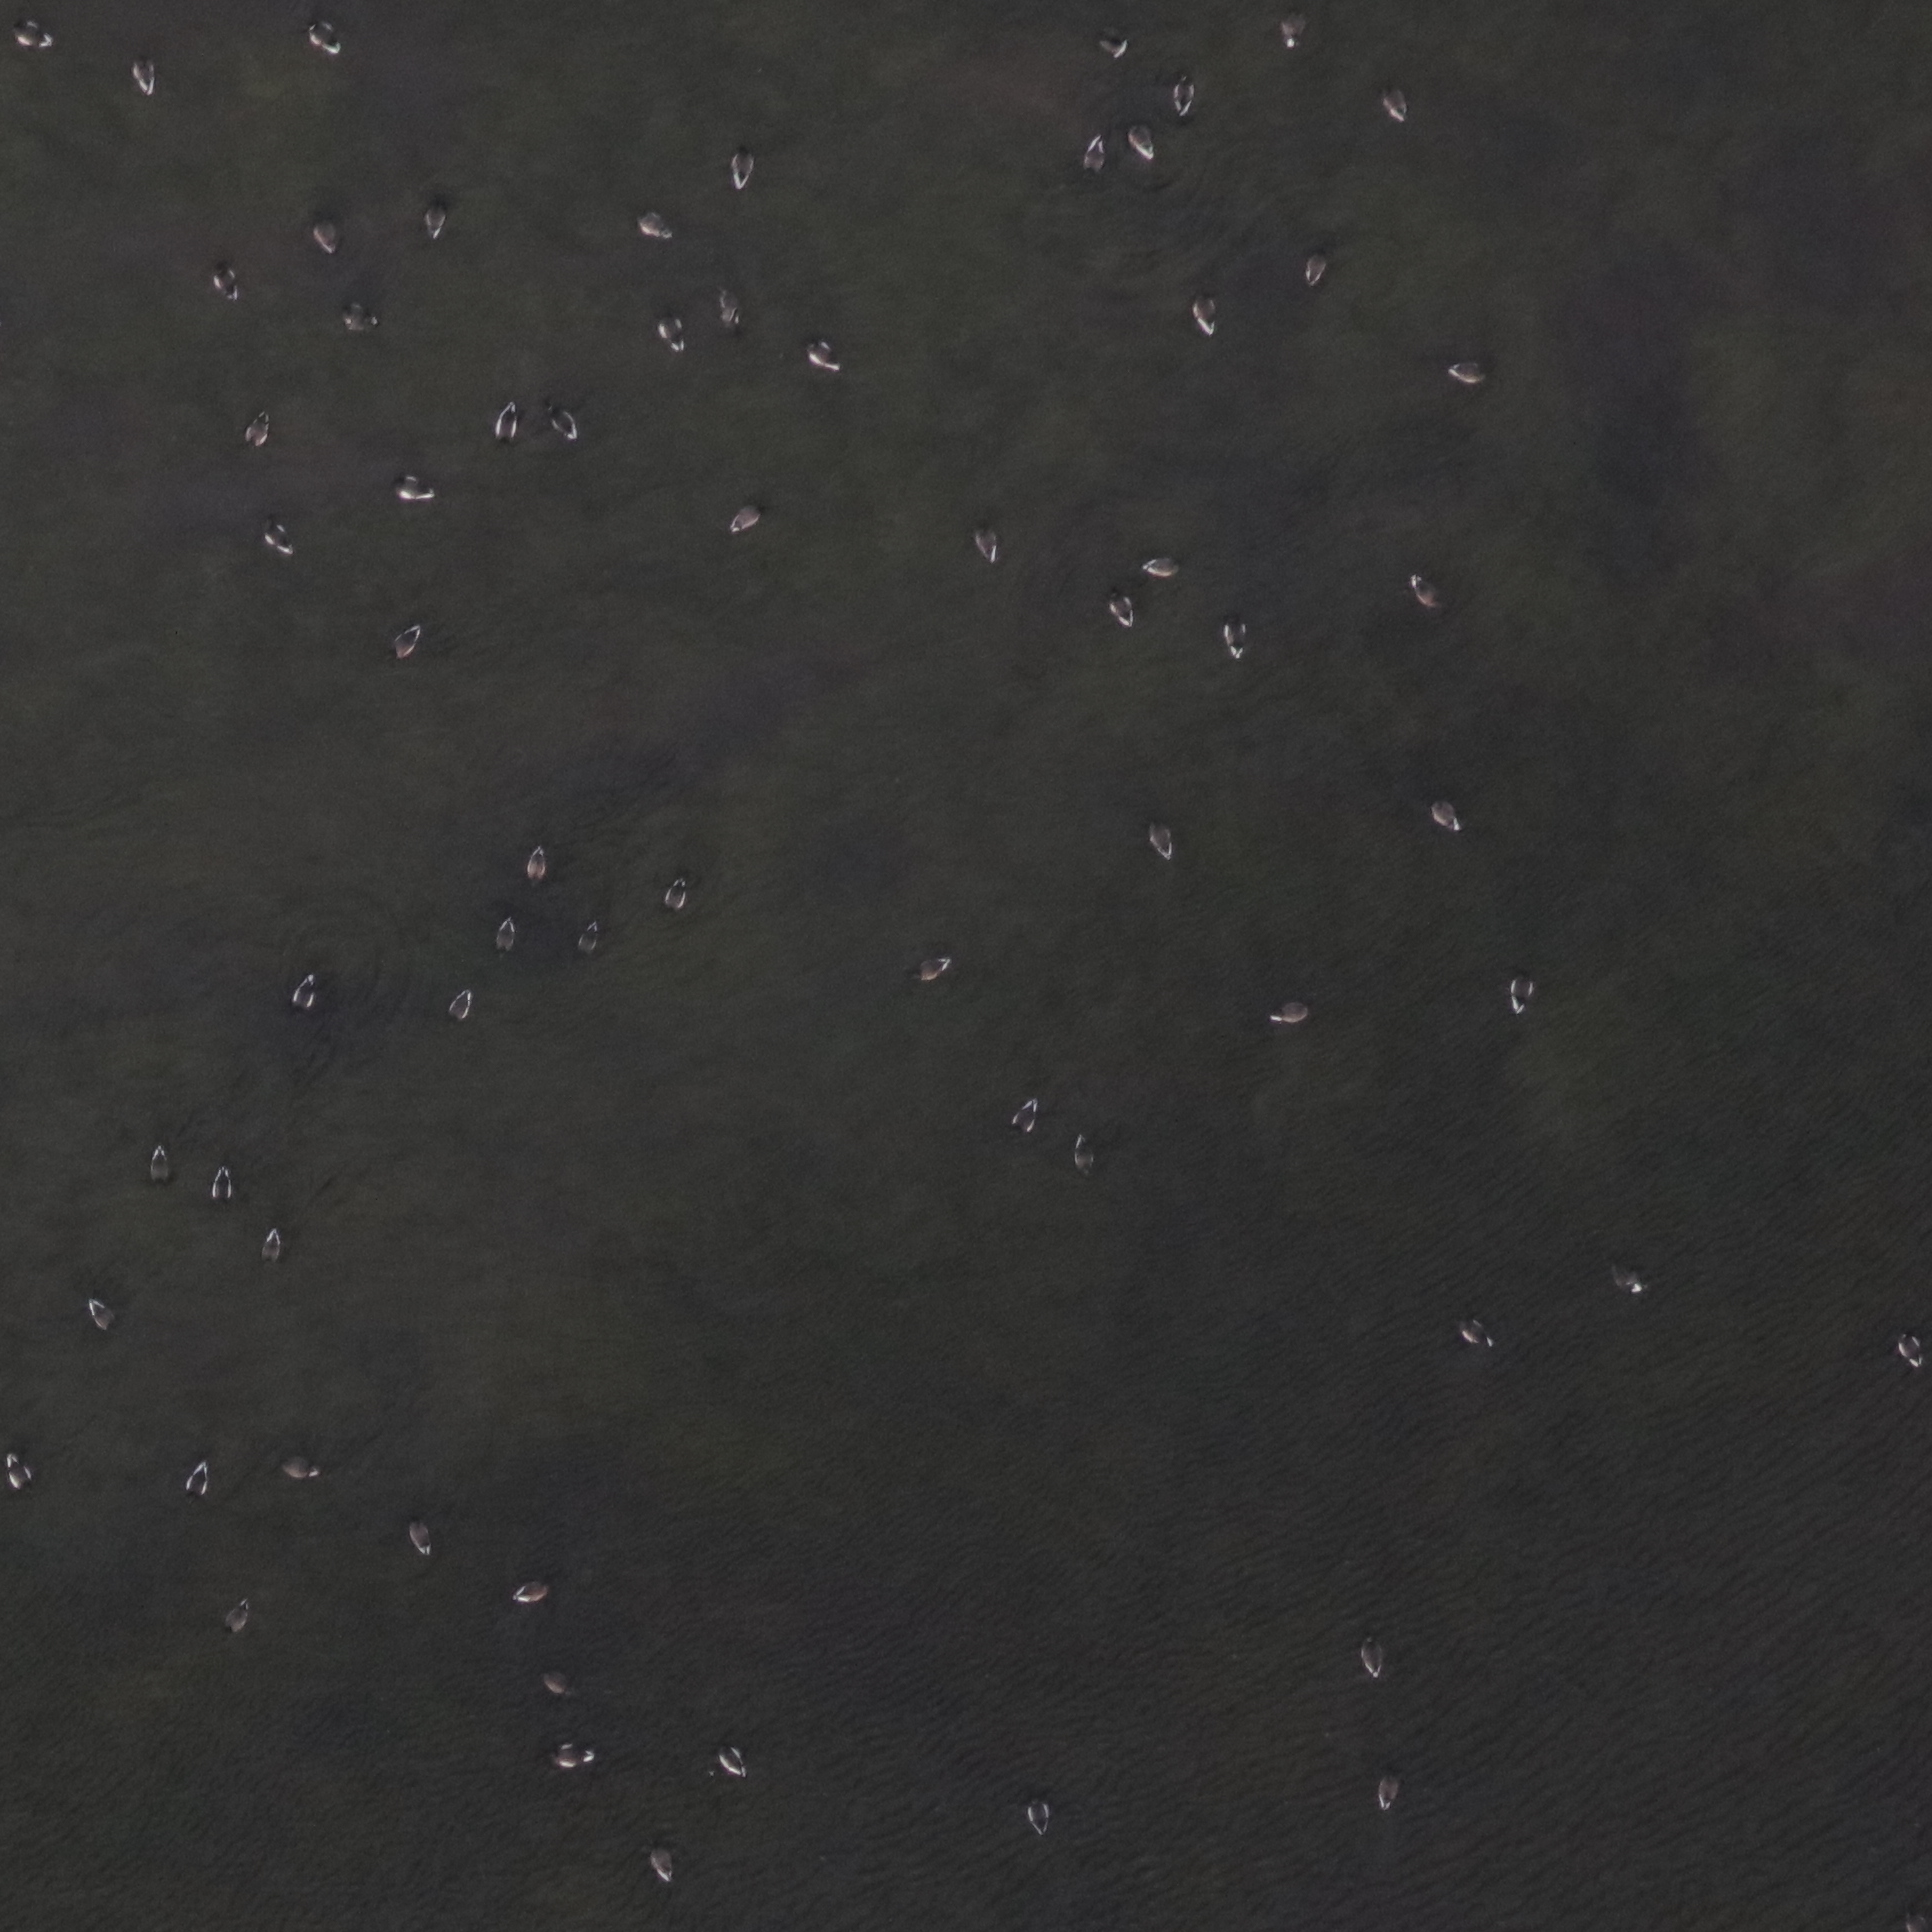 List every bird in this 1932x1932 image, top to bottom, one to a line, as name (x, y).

brant (1293, 27)
brant (31, 32)
brant (324, 36)
brant (1116, 39)
brant (144, 74)
brant (1184, 94)
brant (1397, 102)
brant (1140, 140)
brant (1094, 156)
brant (742, 167)
brant (435, 220)
brant (653, 224)
brant (325, 236)
brant (1316, 269)
brant (227, 283)
brant (726, 307)
brant (1203, 313)
brant (359, 318)
brant (672, 332)
brant (825, 358)
brant (1467, 373)
brant (563, 422)
brant (507, 425)
brant (258, 432)
brant (414, 489)
brant (748, 519)
brant (279, 537)
brant (988, 543)
brant (1164, 568)
brant (1427, 594)
brant (1122, 608)
brant (1234, 637)
brant (406, 644)
brant (1444, 814)
brant (1162, 839)
brant (536, 866)
brant (676, 898)
brant (506, 937)
brant (589, 938)
brant (933, 968)
brant (1521, 989)
brant (303, 993)
brant (462, 1006)
brant (1292, 1013)
brant (1026, 1116)
brant (1084, 1155)
brant (162, 1164)
brant (221, 1187)
brant (271, 1247)
brant (1623, 1277)
brant (102, 1314)
brant (1476, 1333)
brant (1908, 1348)
brant (298, 1466)
brant (16, 1470)
brant (198, 1481)
brant (420, 1535)
brant (534, 1593)
brant (238, 1617)
brant (1370, 1655)
brant (560, 1685)
brant (572, 1757)
brant (731, 1760)
brant (1387, 1787)
brant (1037, 1814)
brant (661, 1861)
brant (1916, 1927)